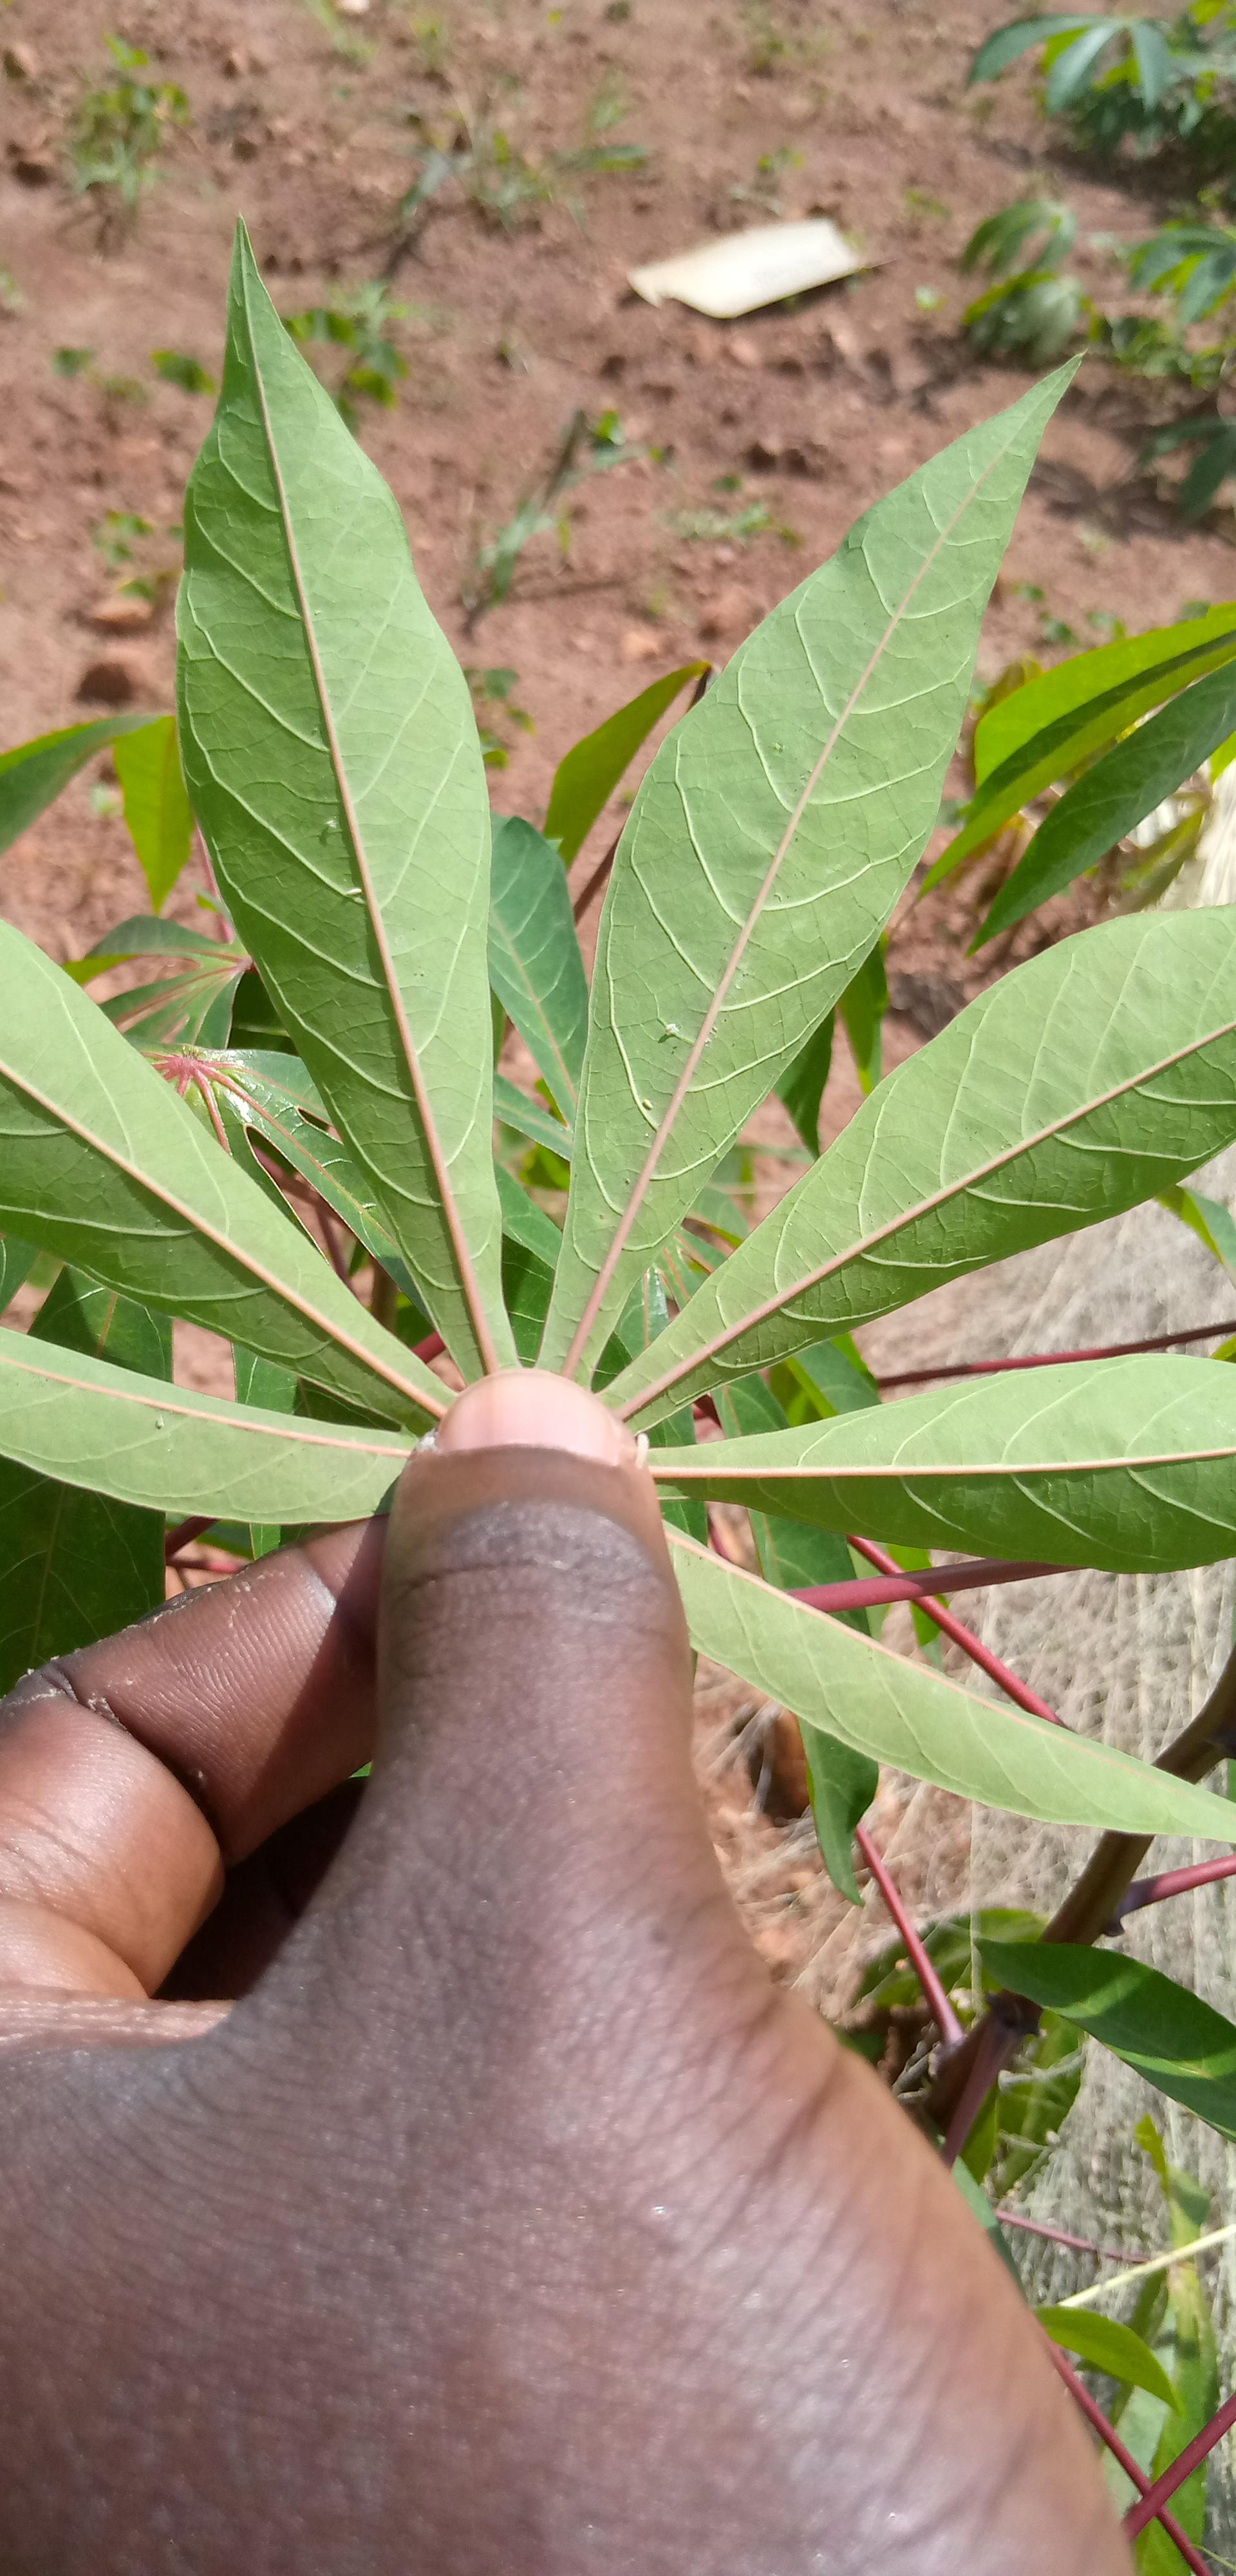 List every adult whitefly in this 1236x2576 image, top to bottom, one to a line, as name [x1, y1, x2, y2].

whitefly [324, 816, 341, 829]
whitefly [344, 886, 362, 897]
whitefly [664, 1021, 680, 1037]
whitefly [641, 1097, 653, 1110]
whitefly [154, 1413, 165, 1430]